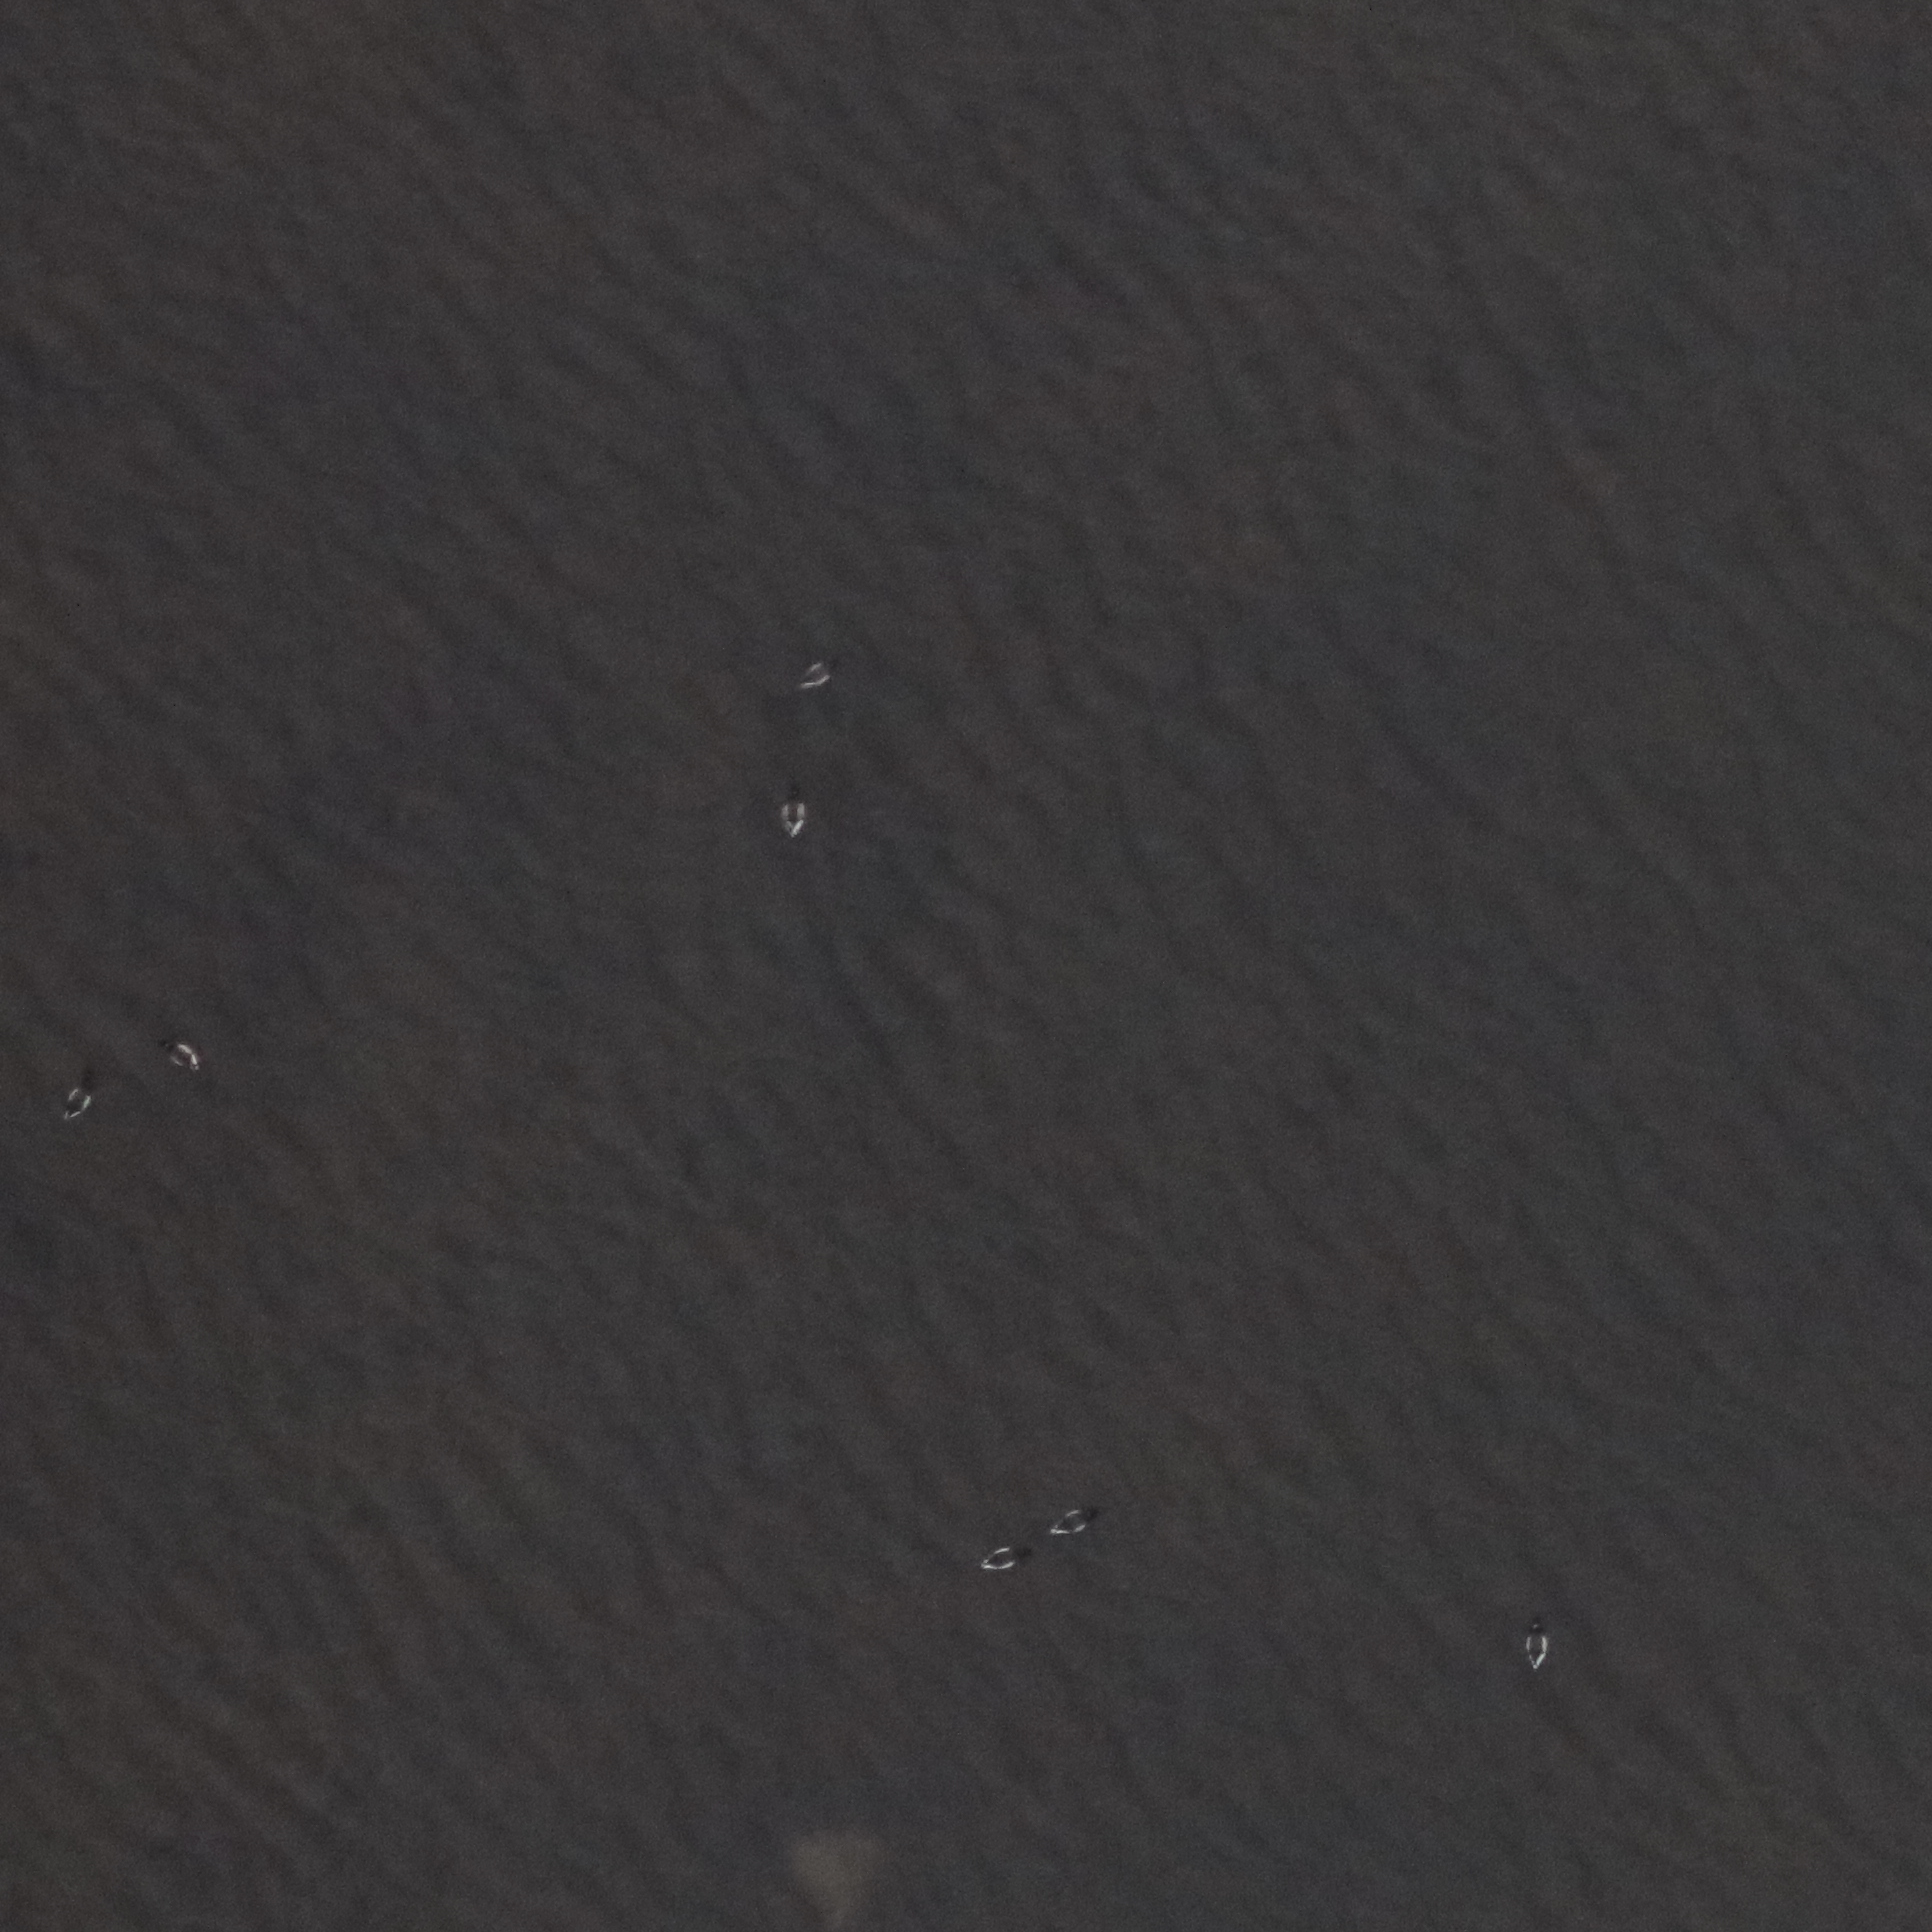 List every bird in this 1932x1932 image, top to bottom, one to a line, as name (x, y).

brant (817, 674)
brant (794, 813)
brant (183, 1054)
brant (78, 1100)
brant (1072, 1522)
brant (1003, 1559)
brant (1537, 1646)